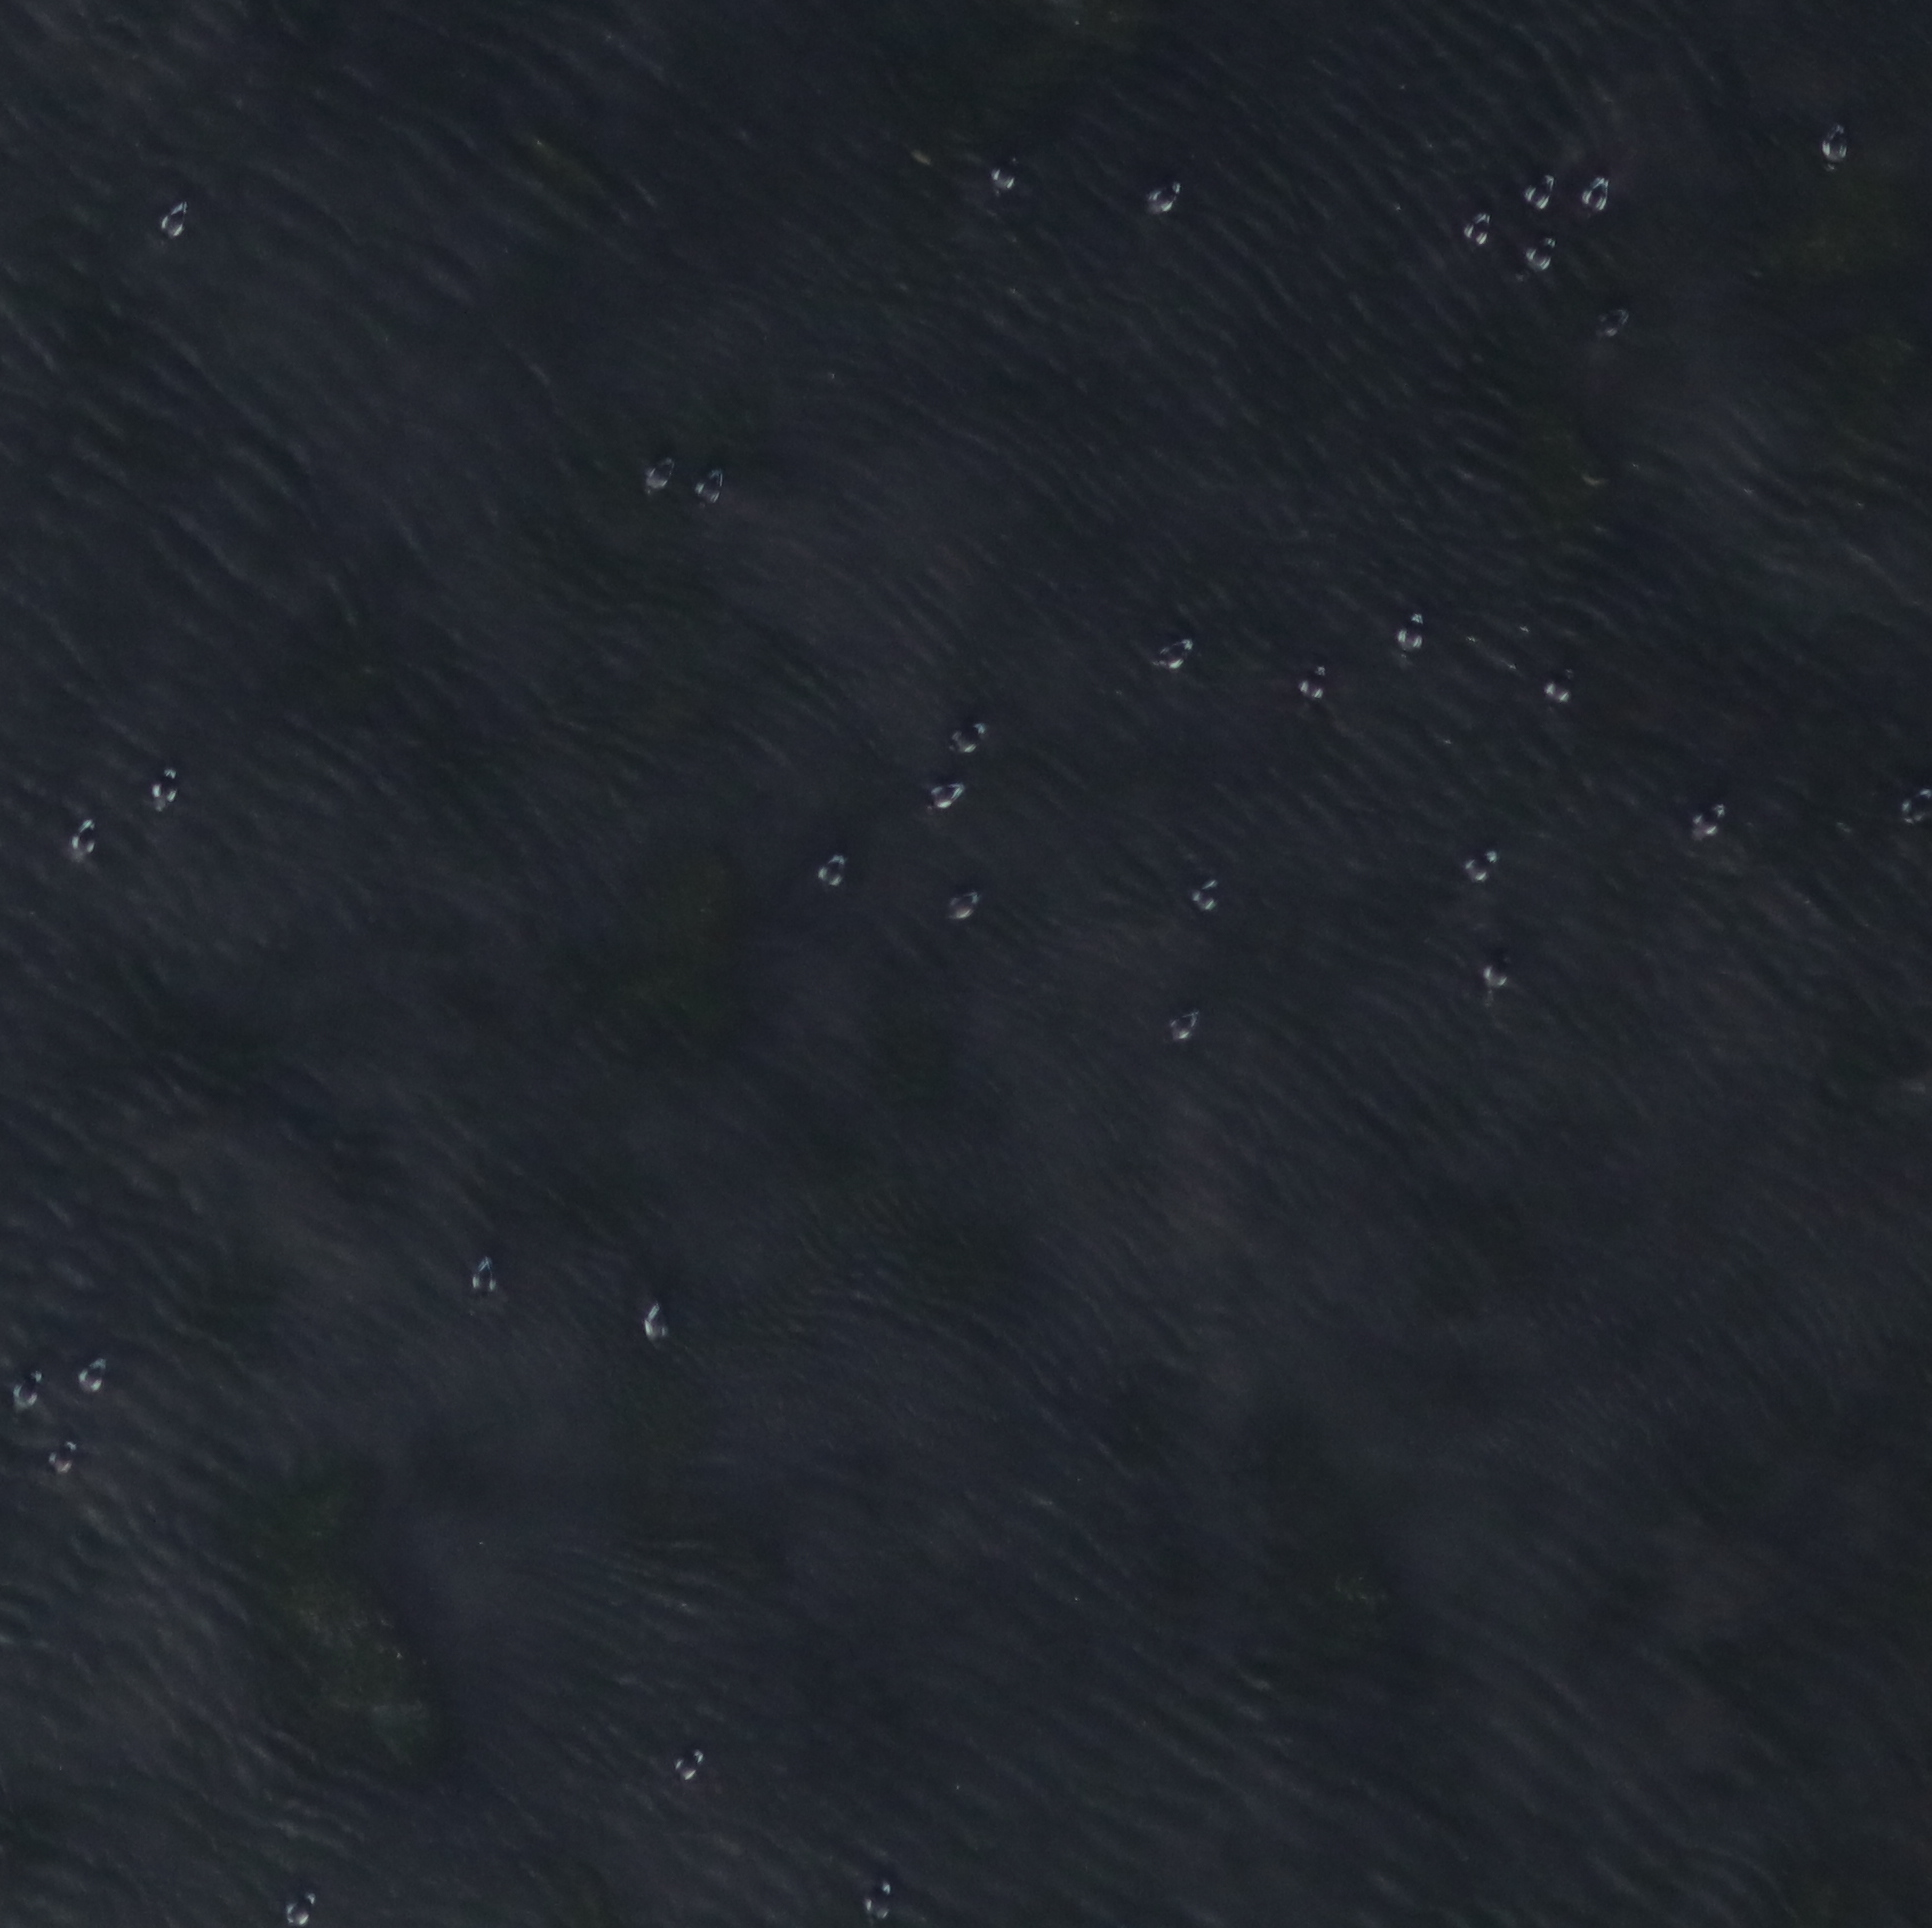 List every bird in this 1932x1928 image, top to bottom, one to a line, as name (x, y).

brant (1835, 149)
brant (1008, 174)
brant (1535, 190)
brant (1597, 196)
brant (1160, 200)
brant (174, 221)
brant (1477, 236)
brant (1536, 254)
brant (1616, 327)
brant (654, 478)
brant (717, 489)
brant (1410, 630)
brant (1172, 654)
brant (1320, 672)
brant (1554, 684)
brant (968, 739)
brant (164, 792)
brant (942, 796)
brant (1919, 807)
brant (1715, 823)
brant (84, 840)
brant (1485, 869)
brant (832, 878)
brant (1205, 902)
brant (959, 903)
brant (1489, 976)
brant (1191, 1025)
brant (484, 1278)
brant (663, 1332)
brant (92, 1377)
brant (27, 1391)
brant (68, 1462)
brant (688, 1765)
brant (298, 1912)
brant (878, 1915)